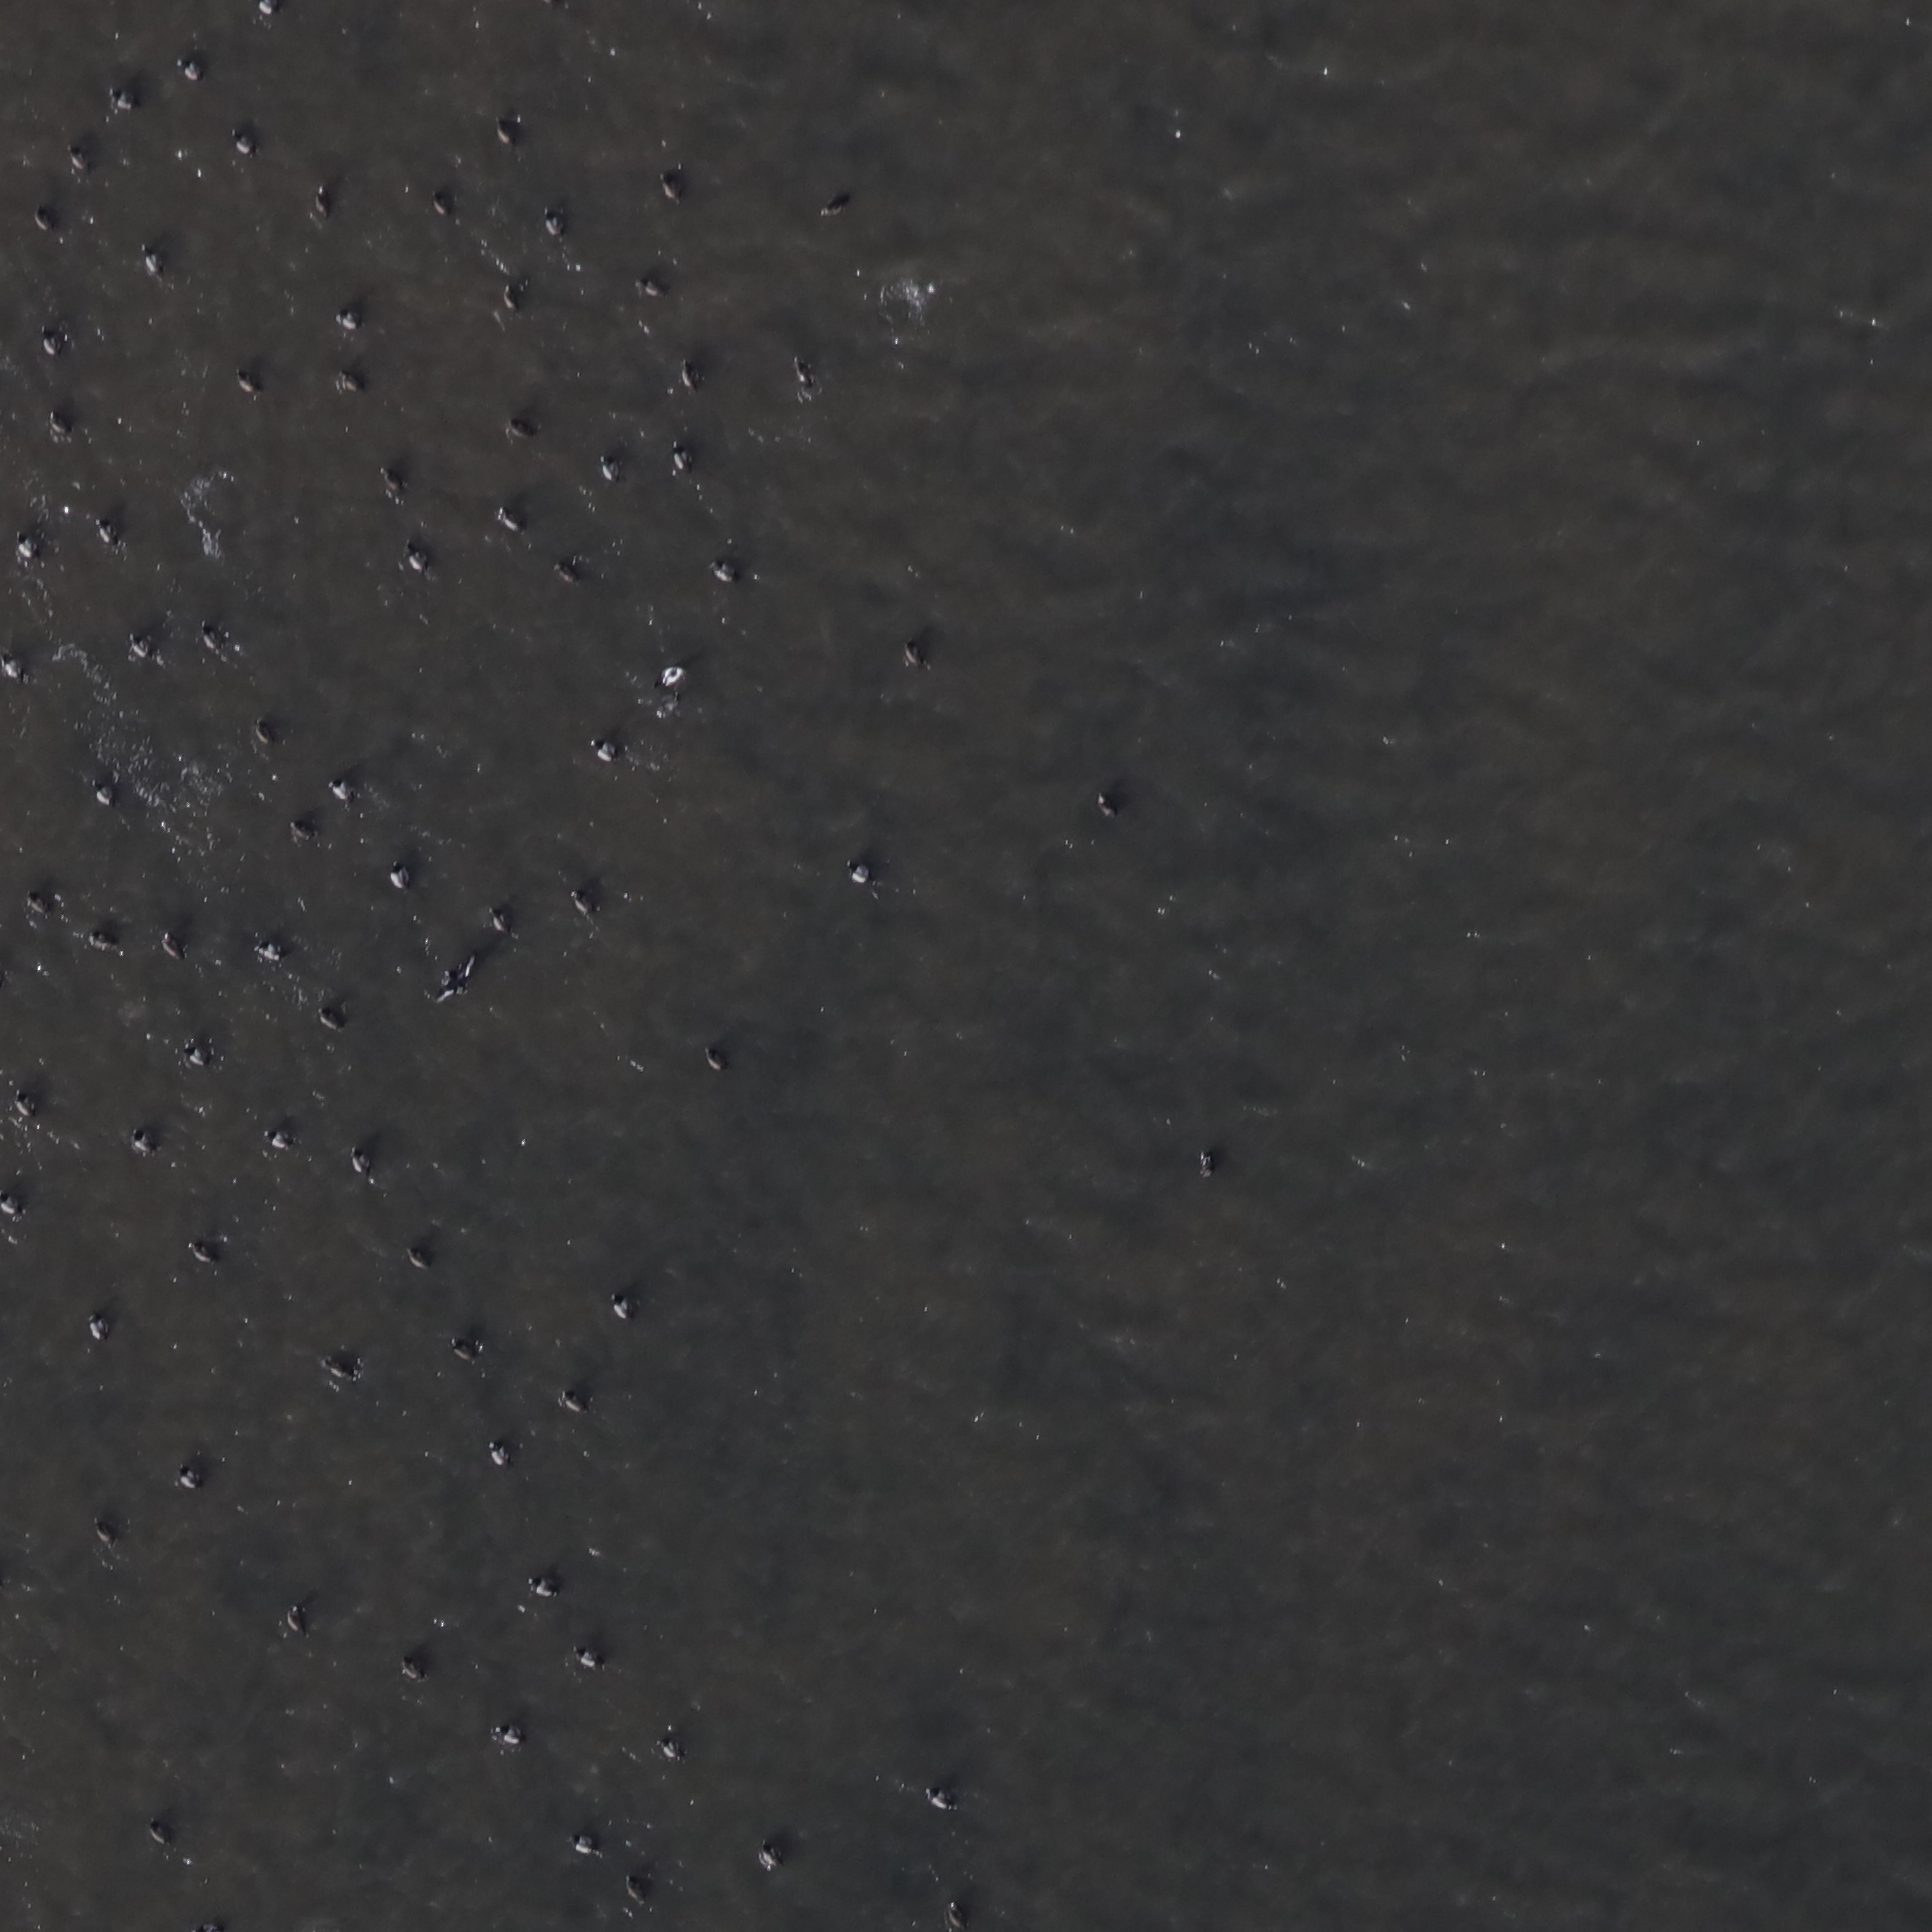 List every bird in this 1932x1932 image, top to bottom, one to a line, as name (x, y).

other bird (191, 68)
other bird (119, 98)
other bird (507, 135)
other bird (246, 145)
other bird (83, 153)
other bird (676, 189)
other bird (319, 198)
other bird (446, 203)
other bird (831, 205)
other bird (43, 223)
other bird (552, 226)
other bird (149, 259)
other bird (654, 287)
other bird (506, 299)
other bird (347, 314)
other bird (52, 346)
other bird (805, 373)
other bird (691, 375)
other bird (242, 378)
other bird (350, 384)
other bird (525, 425)
other bird (61, 426)
other bird (683, 458)
other bird (606, 468)
other bird (393, 479)
other bird (505, 514)
other bird (107, 534)
other bird (25, 549)
other bird (411, 554)
other bird (564, 573)
other bird (726, 573)
other bird (211, 636)
other bird (144, 649)
other bird (912, 654)
other bird (15, 667)
other bird (668, 676)
other bird (673, 699)
other bird (260, 733)
other bird (602, 749)
other bird (106, 790)
other bird (339, 792)
other bird (1104, 803)
other bird (302, 826)
other bird (860, 871)
other bird (400, 874)
other bird (579, 903)
other bird (43, 907)
other bird (500, 920)
other bird (98, 940)
other bird (170, 946)
other bird (271, 952)
other bird (457, 980)
other bird (329, 1017)
other bird (198, 1056)
other bird (715, 1057)
other bird (22, 1103)
other bird (282, 1138)
other bird (147, 1142)
other bird (361, 1161)
other bird (1208, 1164)
other bird (10, 1206)
other bird (207, 1252)
other bird (418, 1256)
other bird (624, 1310)
other bird (99, 1324)
other bird (469, 1351)
other bird (336, 1366)
other bird (574, 1401)
other bird (493, 1448)
other bird (191, 1477)
other bird (102, 1529)
other bird (541, 1587)
other bird (297, 1622)
other bird (591, 1655)
other bird (411, 1672)
other bird (516, 1733)
other bird (667, 1747)
other bird (944, 1797)
other bird (157, 1831)
other bird (590, 1842)
other bird (774, 1854)
other bird (636, 1891)
other bird (956, 1914)